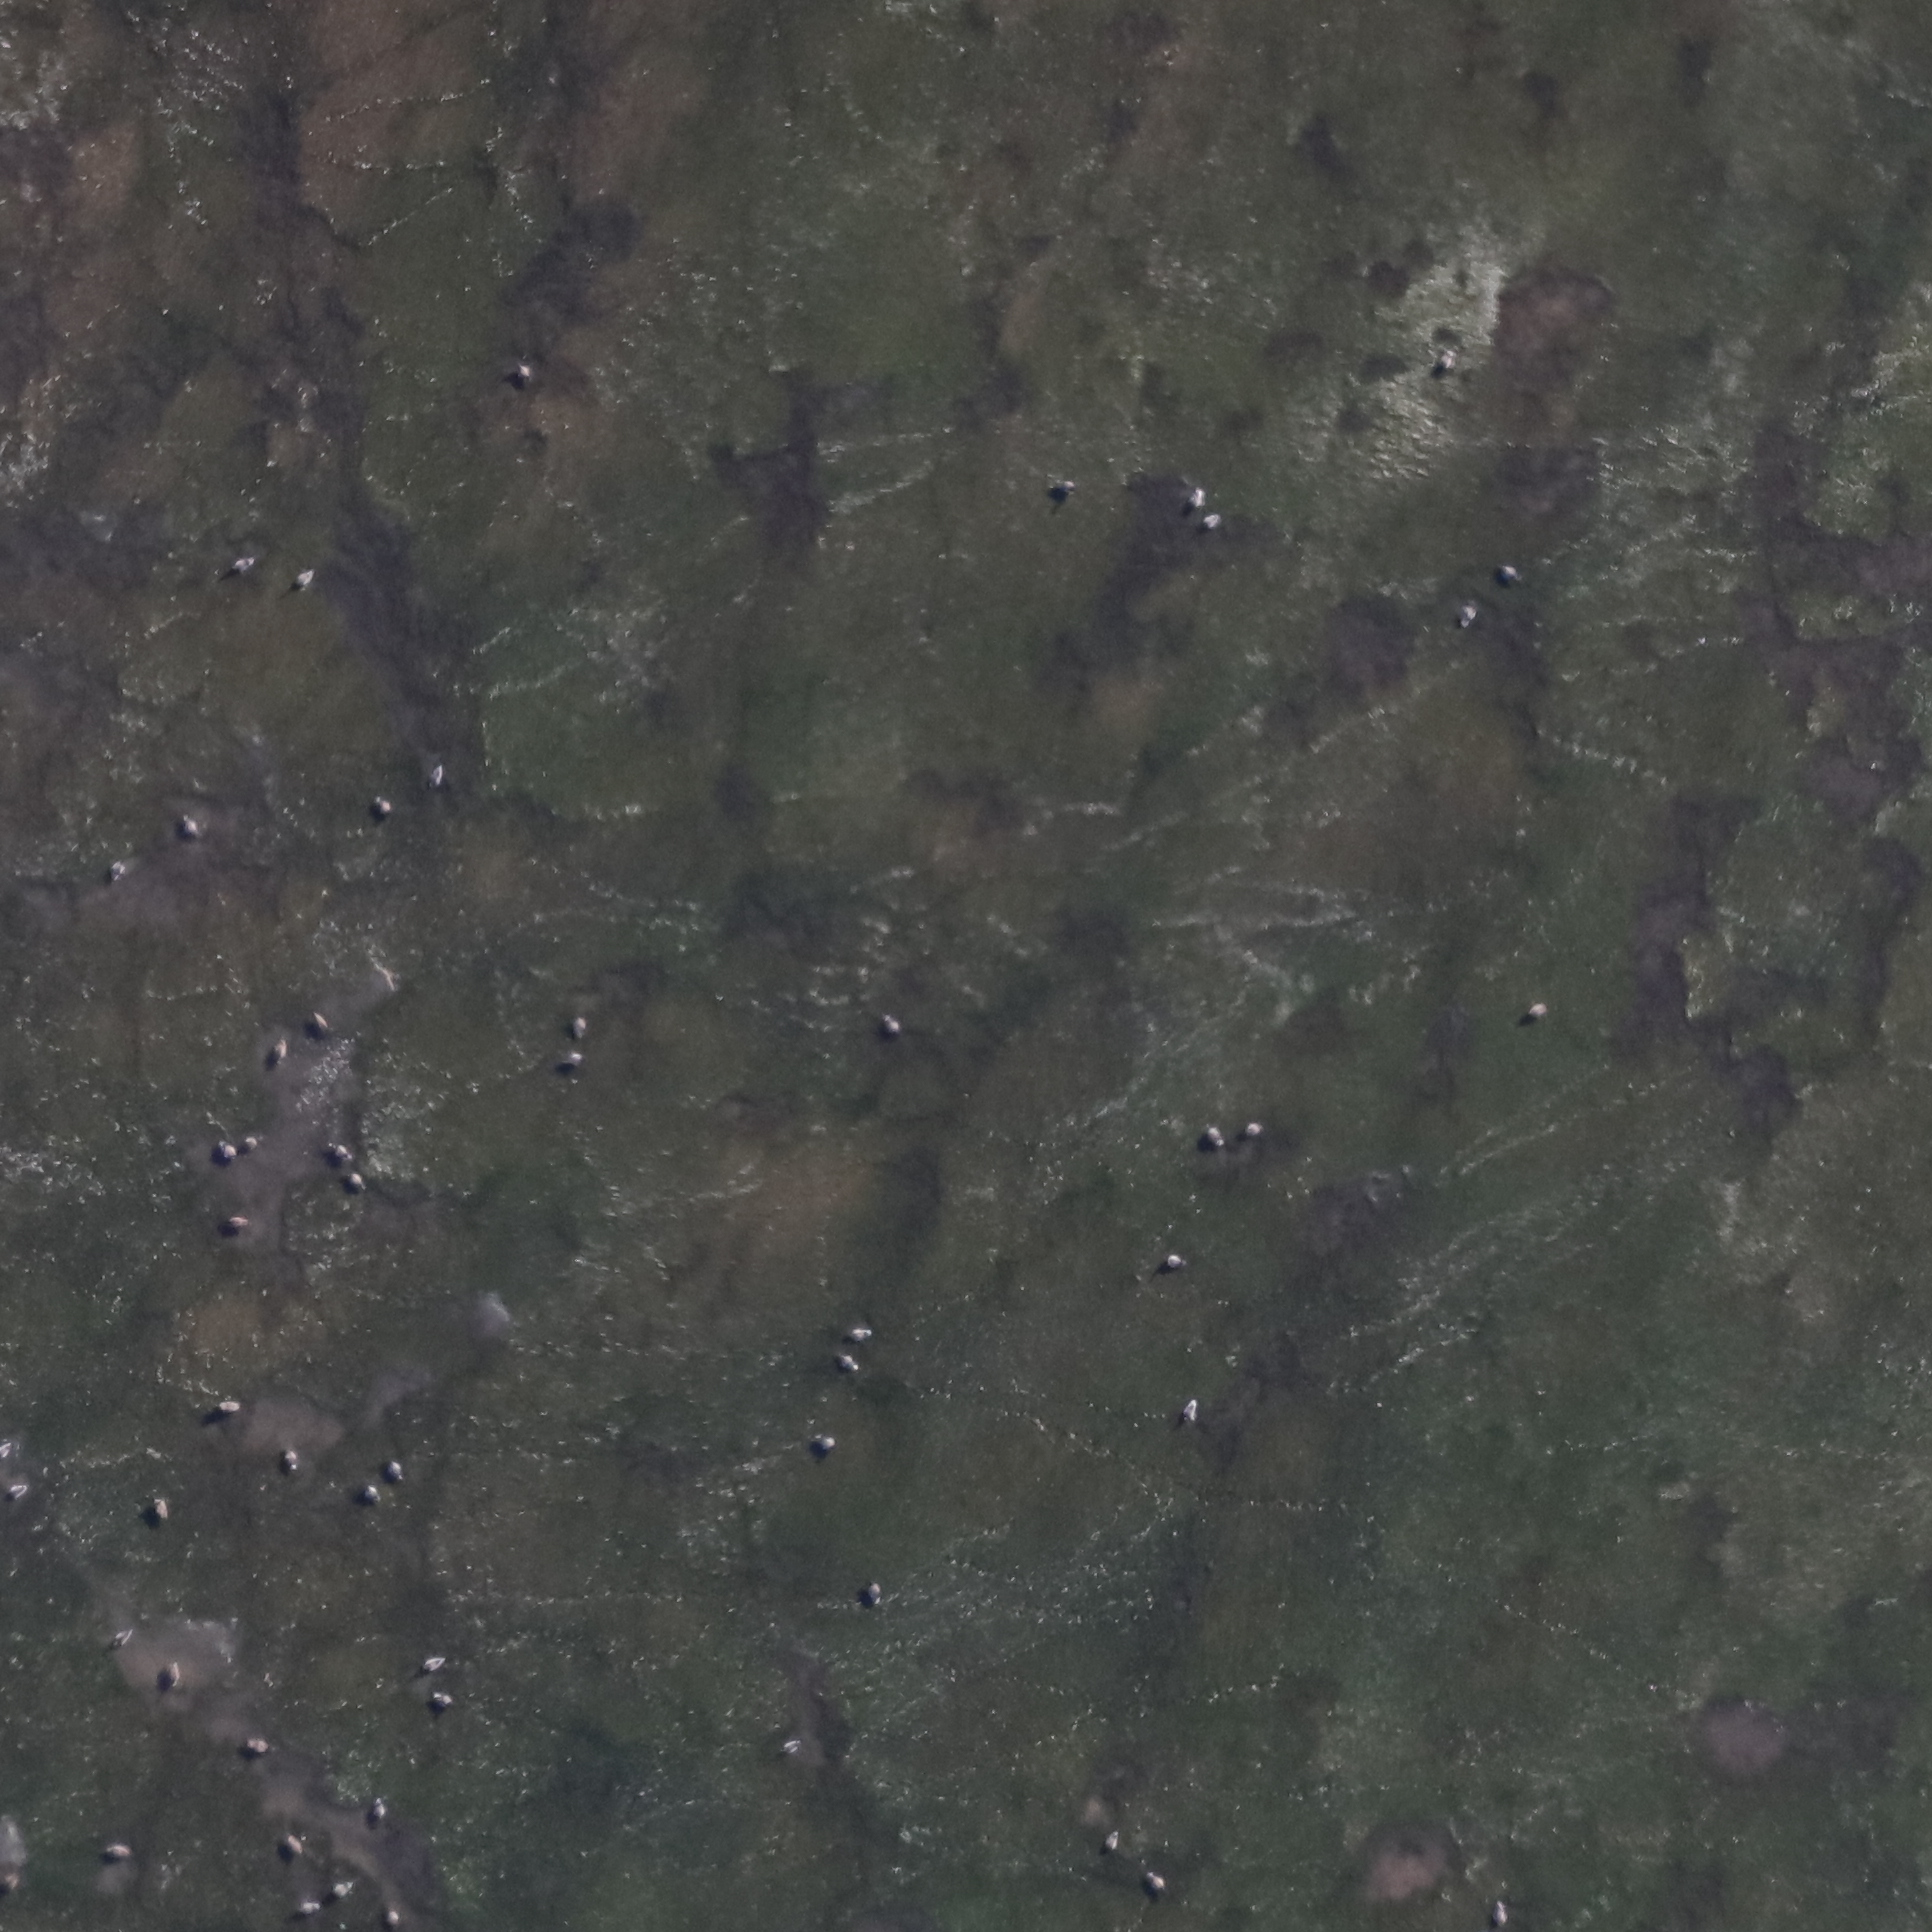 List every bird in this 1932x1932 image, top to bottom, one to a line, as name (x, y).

brant (1446, 361)
brant (523, 370)
brant (1067, 486)
brant (1194, 498)
brant (1212, 520)
brant (244, 564)
brant (1509, 573)
brant (307, 578)
brant (1468, 616)
brant (435, 777)
brant (383, 806)
brant (192, 826)
brant (118, 870)
Canada goose (1535, 1011)
Canada goose (321, 1023)
brant (895, 1025)
brant (582, 1028)
Canada goose (279, 1047)
brant (578, 1059)
Canada goose (1250, 1128)
Canada goose (1213, 1135)
Canada goose (250, 1146)
Canada goose (229, 1151)
brant (342, 1153)
Canada goose (357, 1181)
Canada goose (239, 1223)
brant (1174, 1262)
brant (860, 1335)
brant (847, 1362)
Canada goose (233, 1407)
brant (1190, 1412)
brant (826, 1442)
brant (3, 1450)
brant (292, 1459)
brant (396, 1470)
brant (17, 1492)
brant (373, 1497)
Canada goose (161, 1508)
brant (874, 1592)
brant (120, 1638)
brant (432, 1665)
Canada goose (173, 1673)
brant (443, 1699)
Canada goose (257, 1746)
brant (793, 1746)
brant (379, 1810)
Canada goose (1112, 1841)
Canada goose (293, 1843)
Canada goose (119, 1850)
Canada goose (11, 1881)
Canada goose (1157, 1882)
brant (343, 1889)
brant (307, 1908)
brant (1500, 1914)
Canada goose (393, 1916)